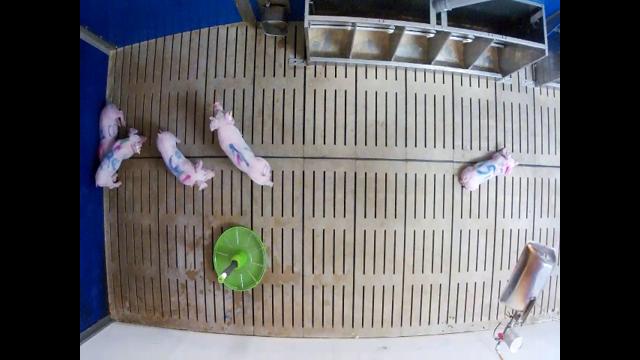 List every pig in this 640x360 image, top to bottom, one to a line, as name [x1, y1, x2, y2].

pig [97, 101, 127, 162]
pig [209, 101, 275, 188]
pig [94, 128, 149, 191]
pig [157, 130, 214, 192]
pig [459, 146, 520, 191]